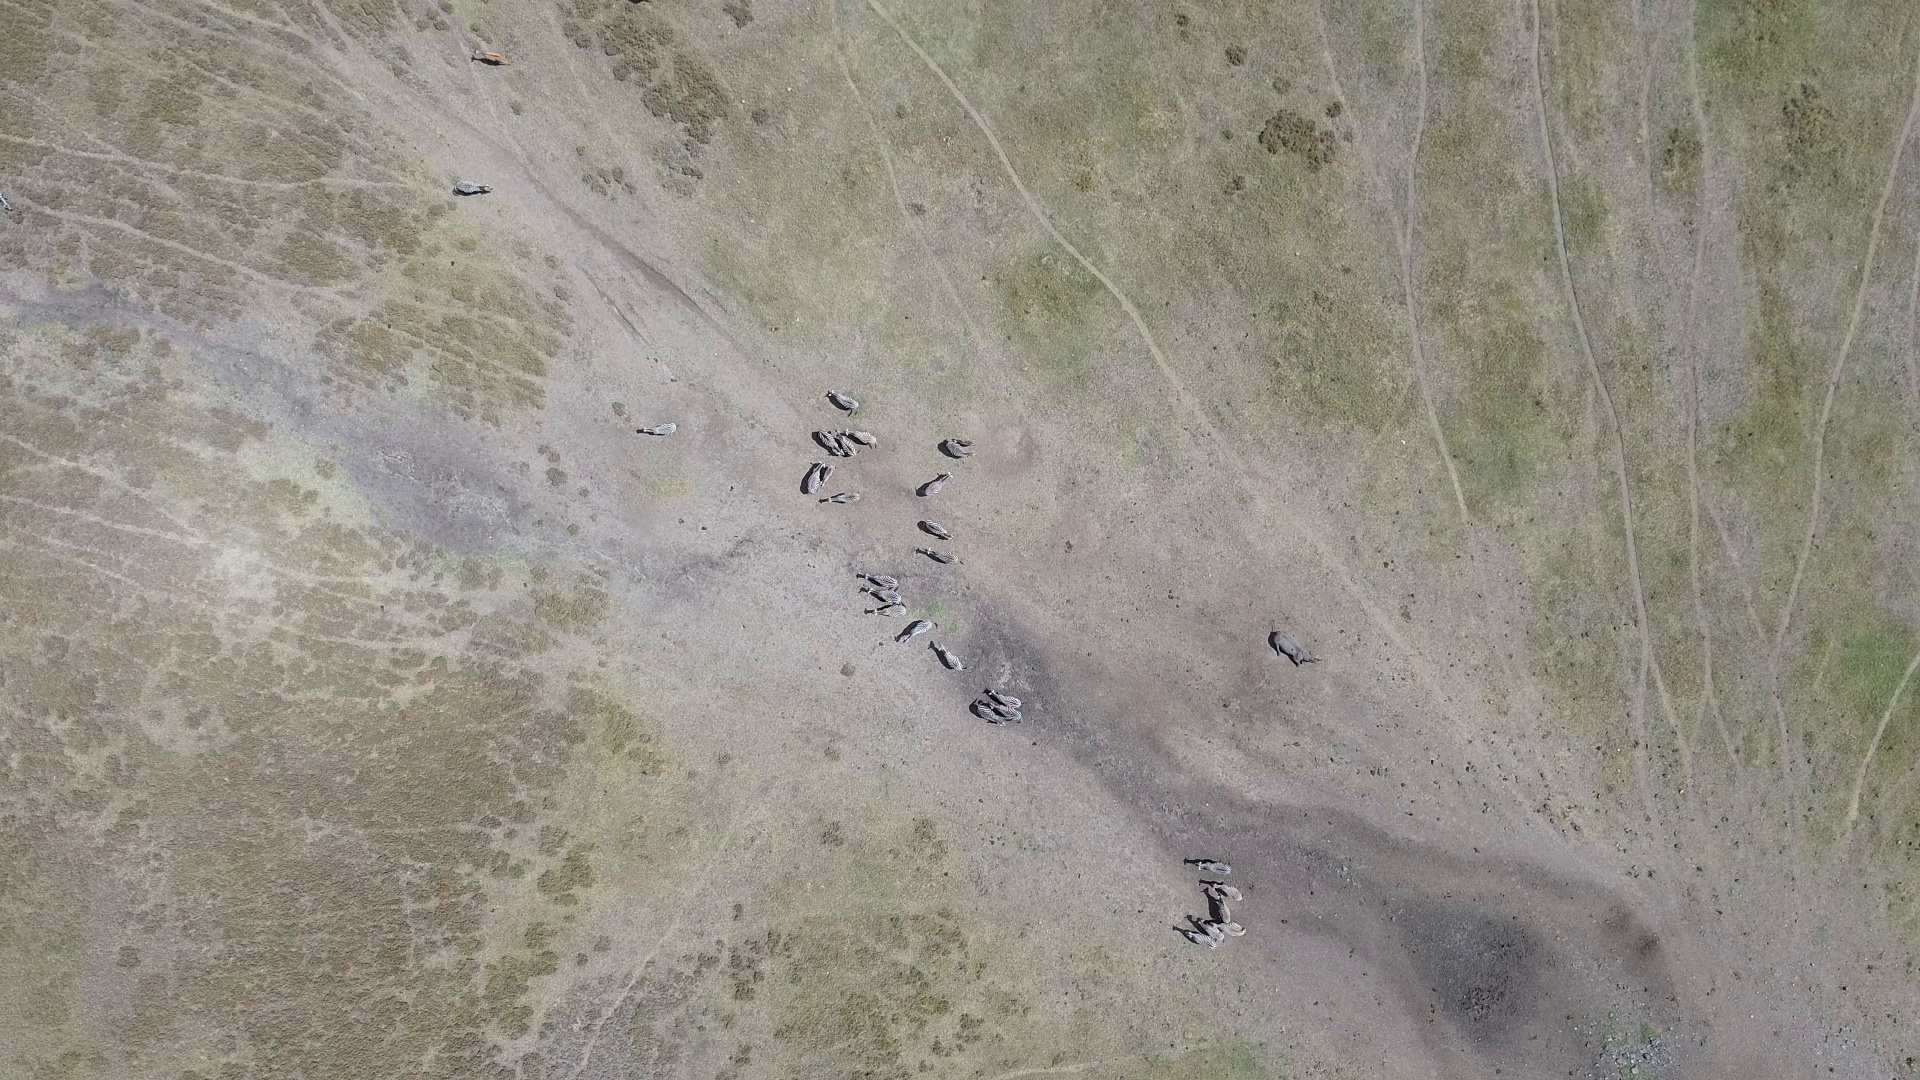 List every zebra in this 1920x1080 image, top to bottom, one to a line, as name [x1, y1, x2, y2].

zebra [471, 50, 507, 65]
zebra [454, 181, 488, 194]
zebra [830, 390, 860, 411]
zebra [641, 422, 678, 437]
zebra [817, 428, 843, 457]
zebra [849, 430, 876, 445]
zebra [835, 434, 856, 456]
zebra [945, 439, 972, 456]
zebra [804, 466, 820, 494]
zebra [815, 468, 832, 494]
zebra [916, 478, 947, 499]
zebra [829, 492, 861, 505]
zebra [922, 518, 952, 537]
zebra [924, 546, 961, 563]
zebra [864, 573, 891, 587]
zebra [867, 589, 892, 607]
zebra [866, 606, 893, 616]
zebra [898, 623, 931, 645]
zebra [934, 644, 961, 669]
zebra [985, 689, 1012, 707]
zebra [989, 702, 1024, 720]
zebra [973, 704, 1005, 726]
zebra [1196, 860, 1231, 874]
zebra [1217, 881, 1241, 903]
zebra [1218, 893, 1230, 923]
zebra [1209, 919, 1247, 936]
zebra [1199, 921, 1225, 940]
zebra [1186, 930, 1218, 947]